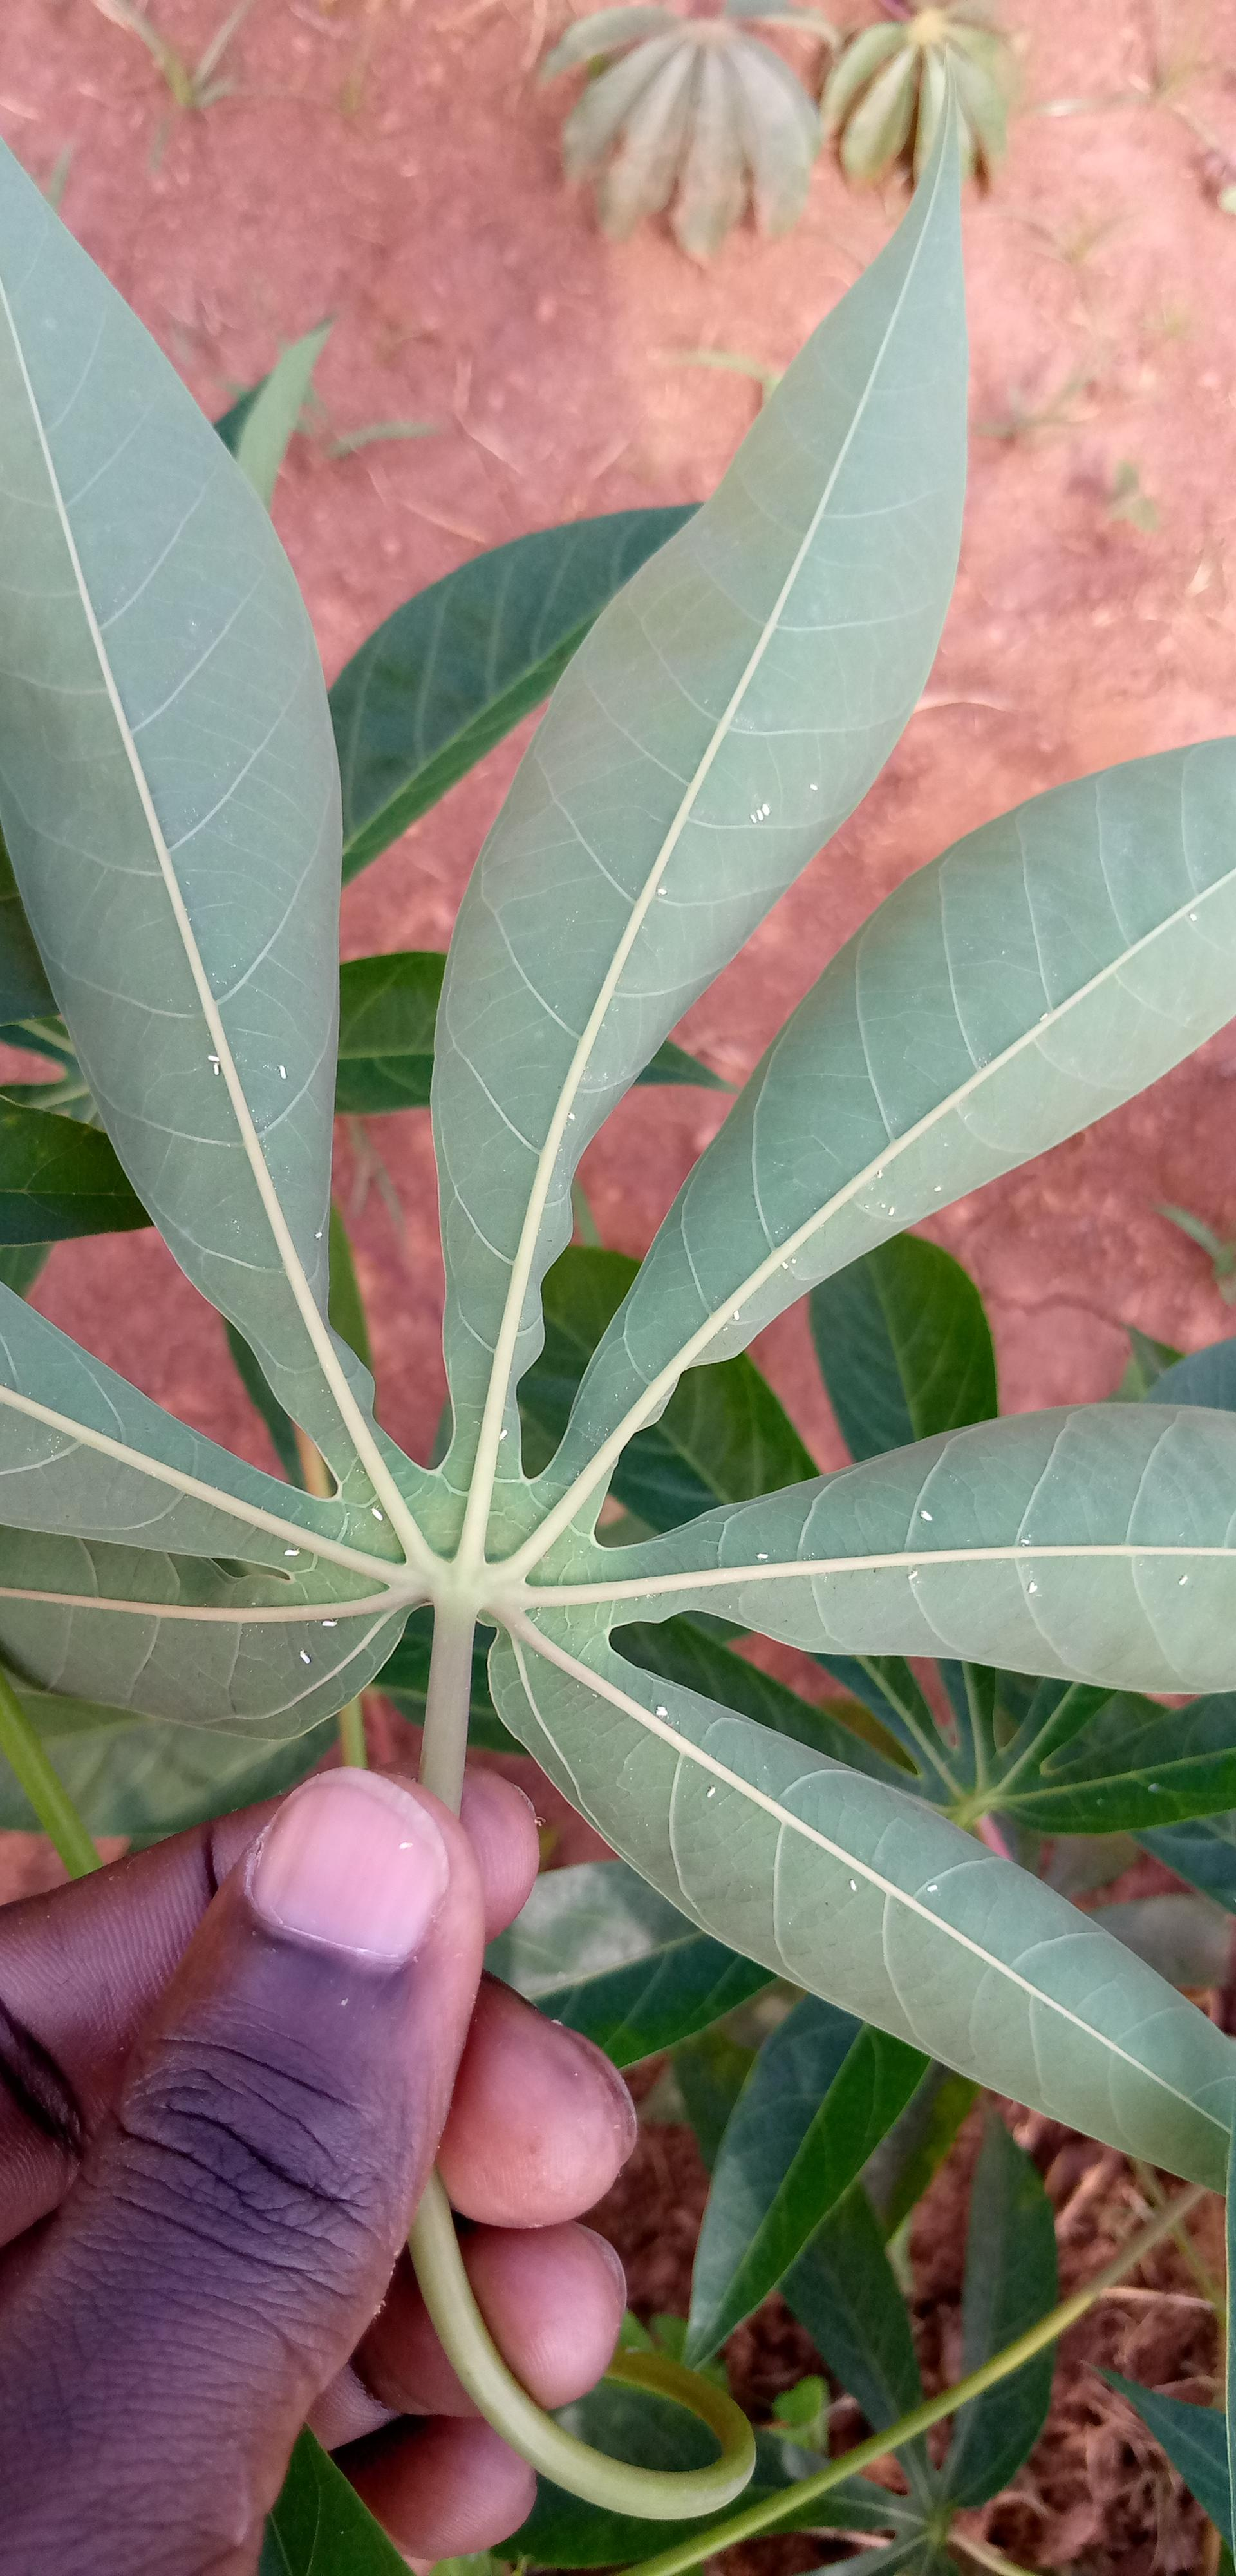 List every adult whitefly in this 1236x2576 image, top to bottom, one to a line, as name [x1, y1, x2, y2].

whitefly [807, 782, 822, 795]
whitefly [760, 802, 774, 819]
whitefly [755, 806, 765, 823]
whitefly [747, 810, 757, 826]
whitefly [654, 885, 671, 898]
whitefly [1187, 911, 1203, 925]
whitefly [205, 1053, 225, 1061]
whitefly [211, 1061, 221, 1078]
whitefly [276, 1062, 289, 1082]
whitefly [565, 1109, 580, 1124]
whitefly [932, 1183, 945, 1195]
whitefly [886, 1204, 898, 1219]
whitefly [314, 1228, 326, 1242]
whitefly [779, 1258, 790, 1273]
whitefly [733, 1309, 742, 1323]
whitefly [498, 1427, 510, 1444]
whitefly [369, 1506, 386, 1523]
whitefly [917, 1509, 937, 1523]
whitefly [1018, 1536, 1033, 1548]
whitefly [281, 1547, 303, 1557]
whitefly [754, 1550, 771, 1562]
whitefly [906, 1567, 919, 1584]
whitefly [1176, 1573, 1193, 1590]
whitefly [1024, 1579, 1044, 1596]
whitefly [319, 1618, 341, 1629]
whitefly [298, 1647, 312, 1667]
whitefly [653, 1703, 670, 1719]
whitefly [704, 1785, 718, 1802]
whitefly [845, 1877, 860, 1894]
whitefly [923, 1881, 941, 1895]